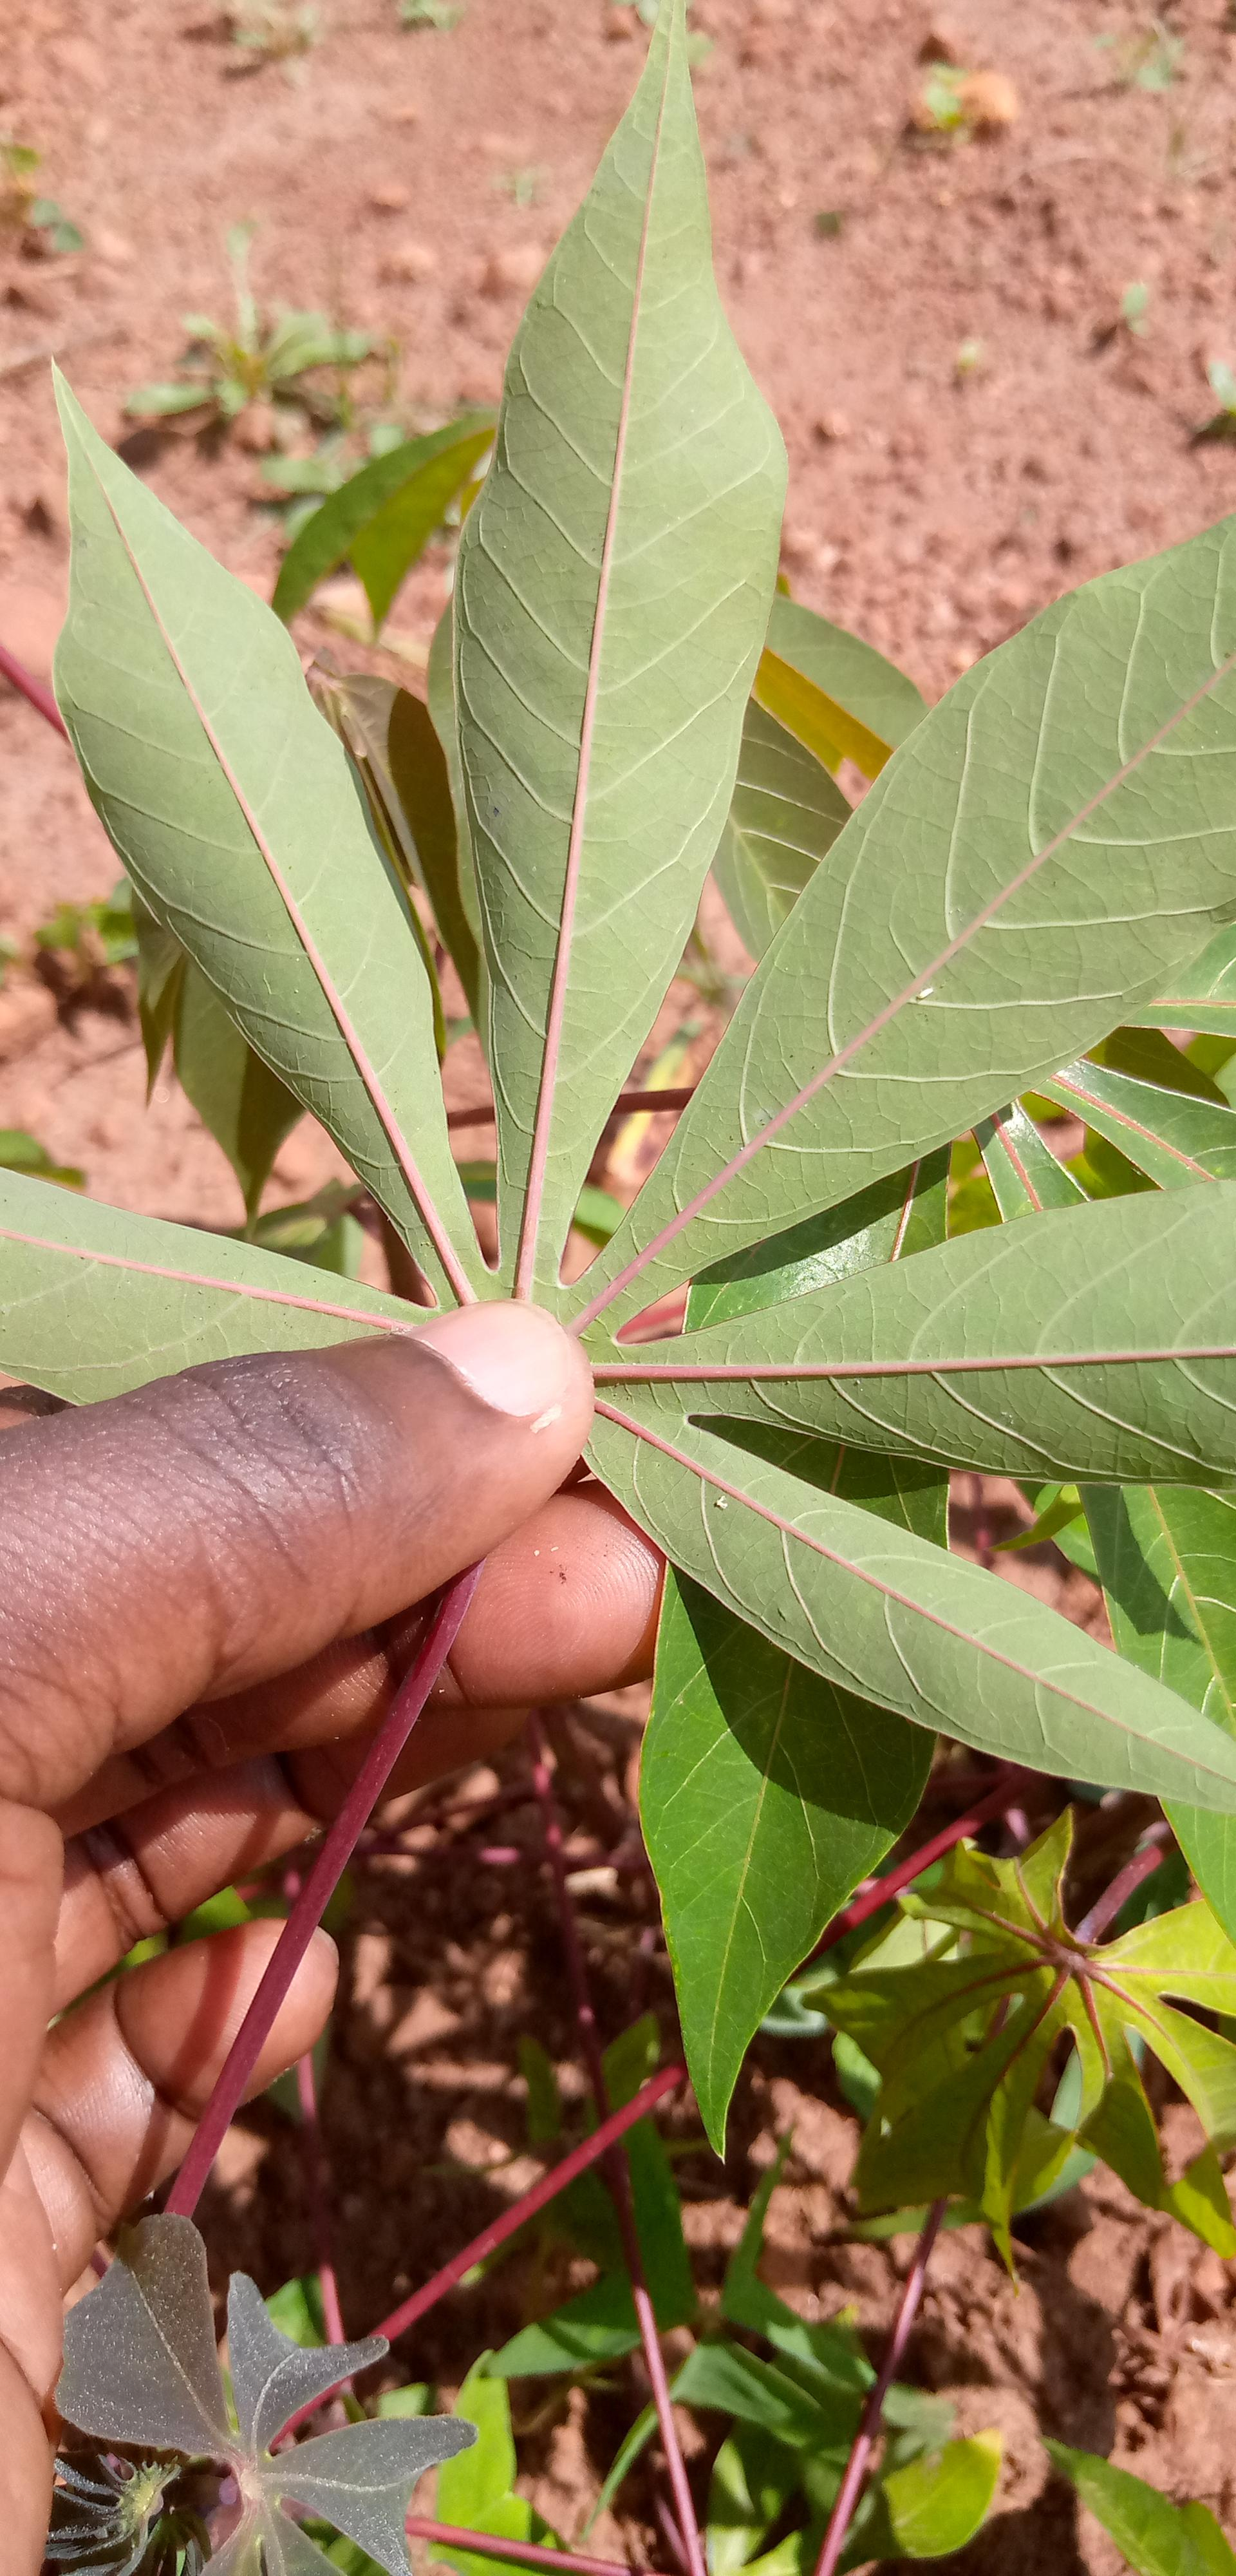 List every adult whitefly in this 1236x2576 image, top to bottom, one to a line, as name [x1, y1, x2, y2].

whitefly [917, 987, 935, 999]
whitefly [714, 1493, 730, 1510]